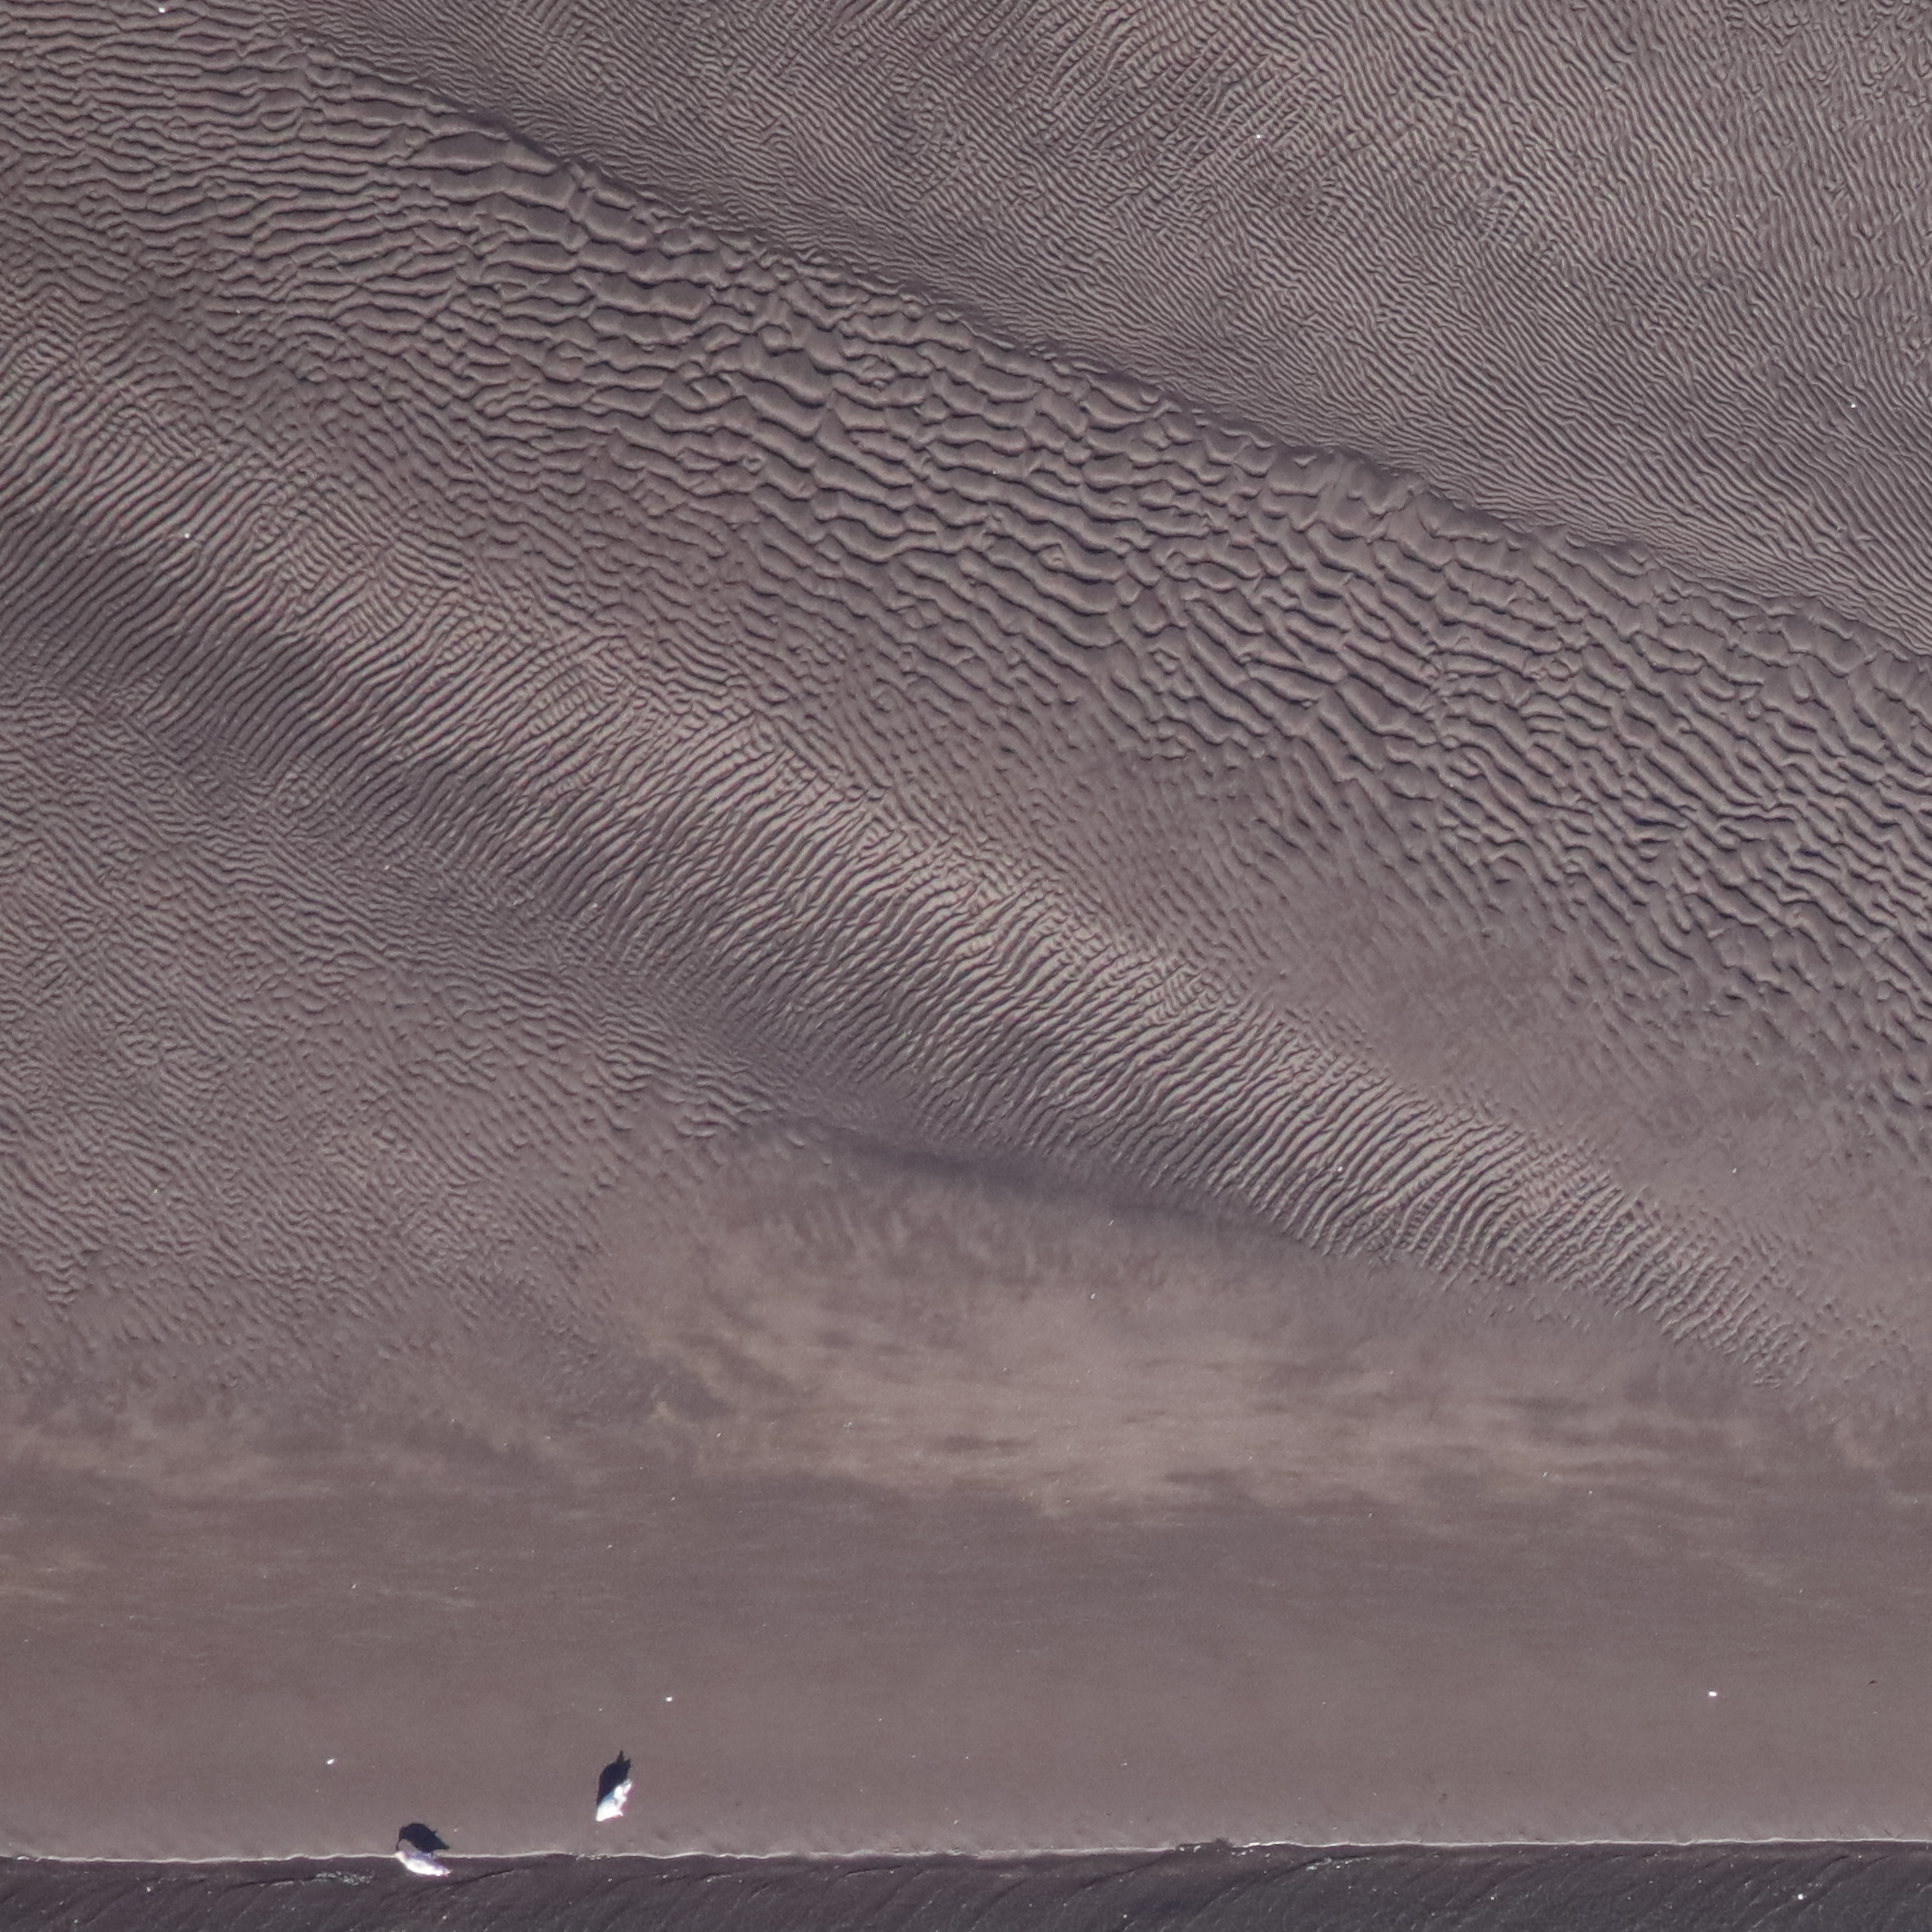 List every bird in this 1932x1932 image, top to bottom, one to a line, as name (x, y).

gull (613, 1806)
gull (421, 1864)